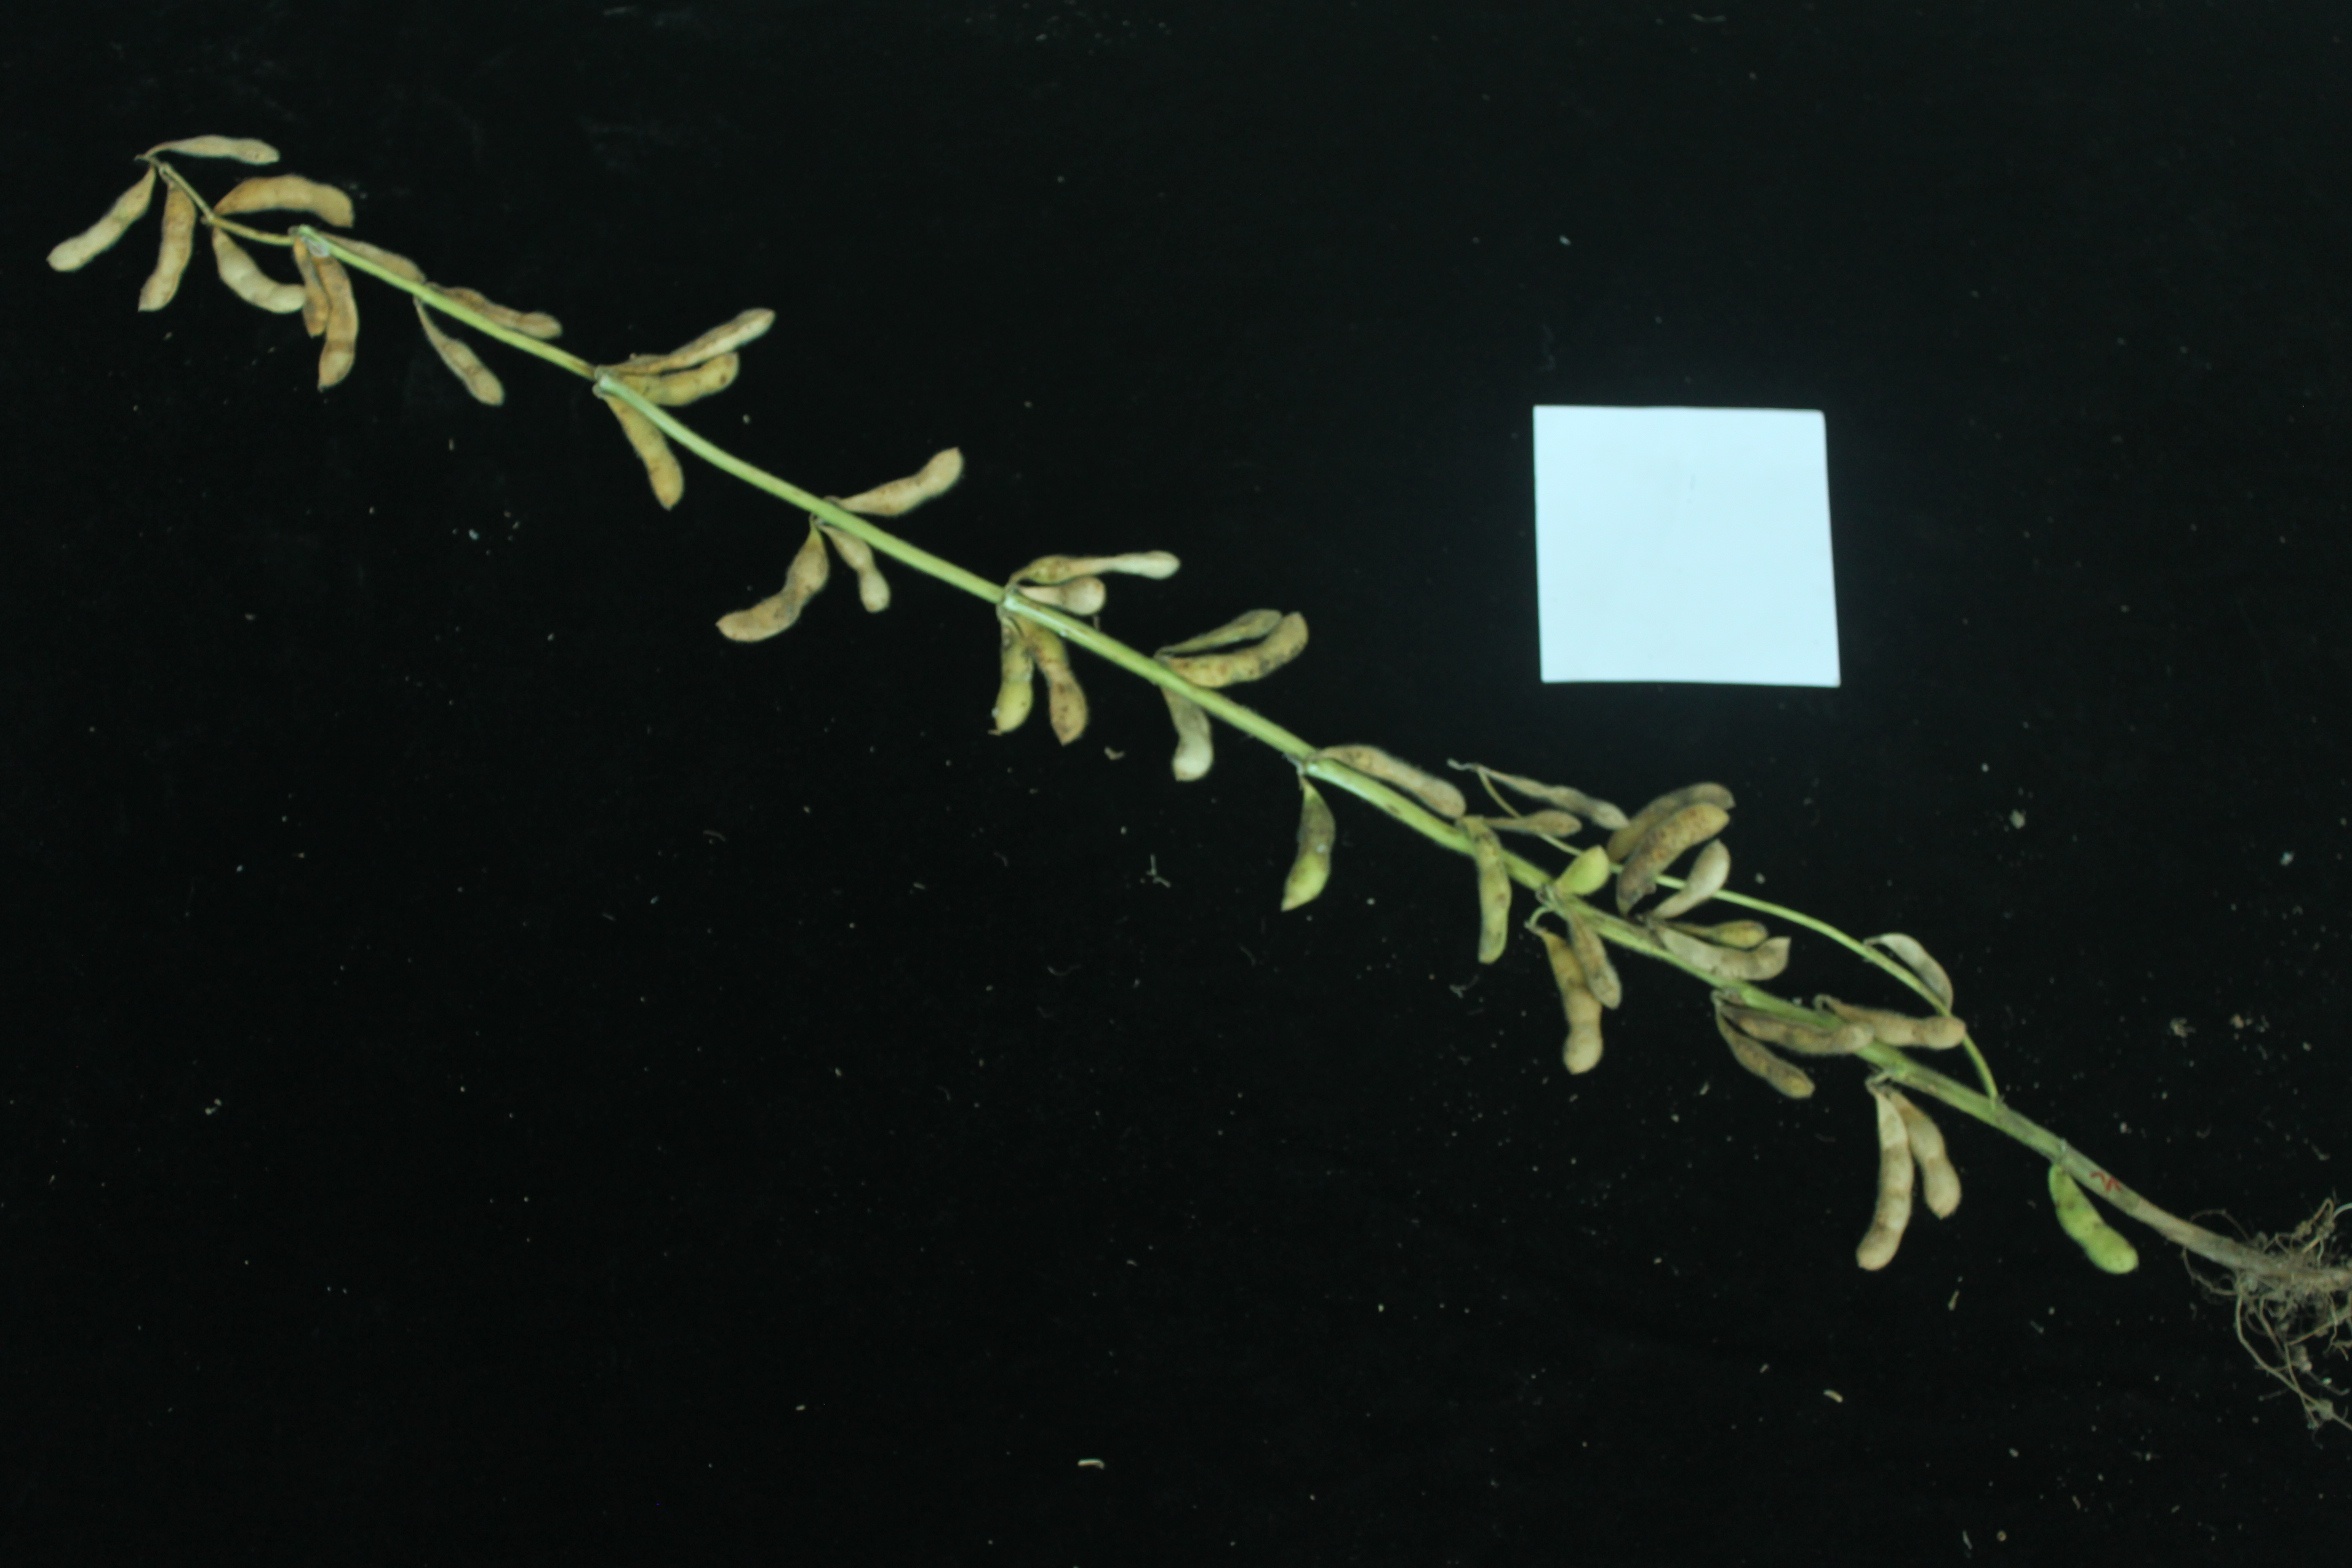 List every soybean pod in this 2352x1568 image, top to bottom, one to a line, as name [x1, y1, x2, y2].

soybean pod [154, 136, 278, 162]
soybean pod [49, 165, 154, 271]
soybean pod [215, 173, 353, 225]
soybean pod [139, 180, 195, 311]
soybean pod [212, 227, 307, 311]
soybean pod [322, 234, 425, 281]
soybean pod [294, 235, 330, 336]
soybean pod [308, 245, 357, 388]
soybean pod [438, 287, 560, 337]
soybean pod [416, 299, 503, 404]
soybean pod [613, 309, 774, 373]
soybean pod [620, 352, 738, 404]
soybean pod [600, 394, 682, 509]
soybean pod [832, 447, 961, 514]
soybean pod [717, 525, 826, 640]
soybean pod [819, 526, 890, 611]
soybean pod [1010, 551, 1179, 583]
soybean pod [1013, 576, 1105, 614]
soybean pod [1157, 608, 1280, 657]
soybean pod [1162, 611, 1307, 686]
soybean pod [1005, 612, 1087, 744]
soybean pod [994, 615, 1034, 731]
soybean pod [1161, 687, 1212, 780]
soybean pod [1311, 745, 1465, 817]
soybean pod [1481, 768, 1630, 828]
soybean pod [1280, 776, 1334, 908]
soybean pod [1607, 783, 1733, 863]
soybean pod [1615, 802, 1728, 915]
soybean pod [1484, 811, 1581, 834]
soybean pod [1457, 817, 1511, 962]
soybean pod [1649, 839, 1729, 920]
soybean pod [1549, 845, 1608, 894]
soybean pod [1557, 892, 1620, 1008]
soybean pod [1672, 921, 1768, 948]
soybean pod [1653, 922, 1790, 980]
soybean pod [1531, 928, 1603, 1073]
soybean pod [1866, 934, 1952, 1007]
soybean pod [1826, 996, 1965, 1049]
soybean pod [1714, 1001, 1812, 1097]
soybean pod [1720, 1004, 1873, 1053]
soybean pod [1884, 1085, 1961, 1218]
soybean pod [1857, 1090, 1913, 1270]
soybean pod [2050, 1164, 2138, 1273]